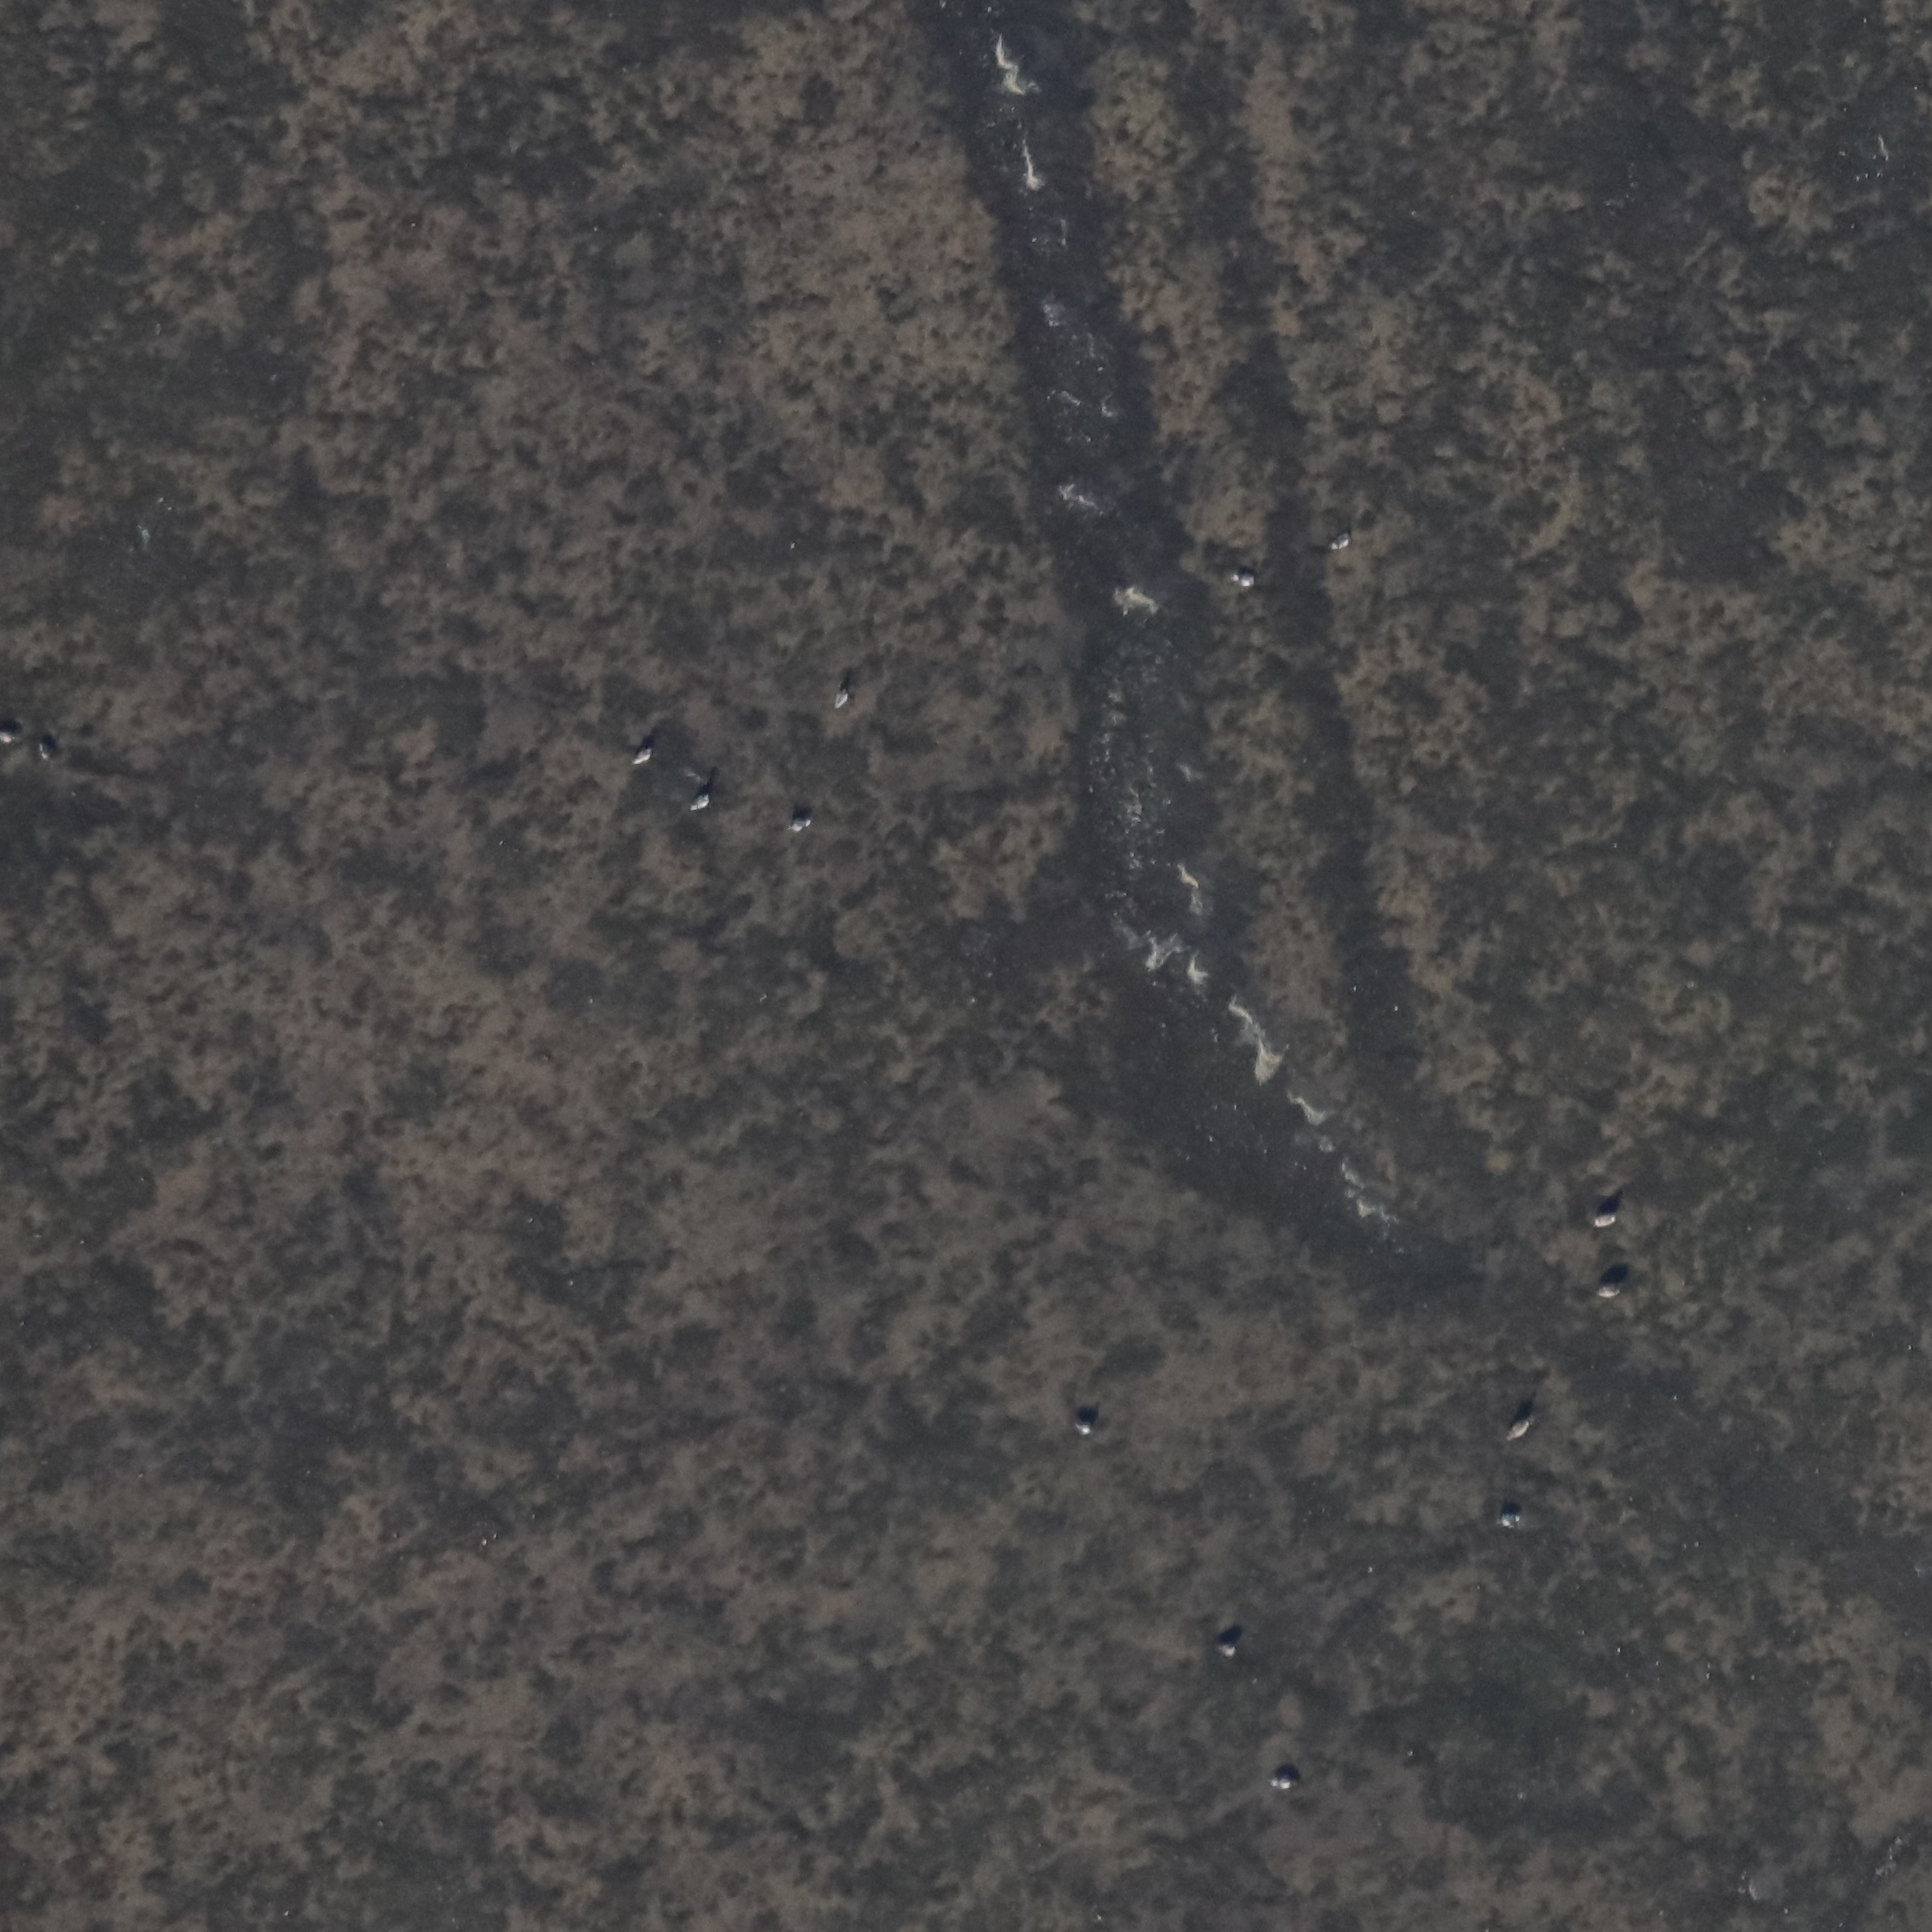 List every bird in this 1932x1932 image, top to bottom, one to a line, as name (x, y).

brant (1341, 541)
brant (1244, 579)
brant (839, 699)
brant (5, 735)
brant (45, 747)
brant (642, 757)
brant (700, 802)
brant (799, 824)
Canada goose (1604, 1218)
Canada goose (1610, 1290)
Canada goose (1519, 1427)
brant (1084, 1428)
brant (1510, 1518)
brant (1231, 1651)
brant (1283, 1781)